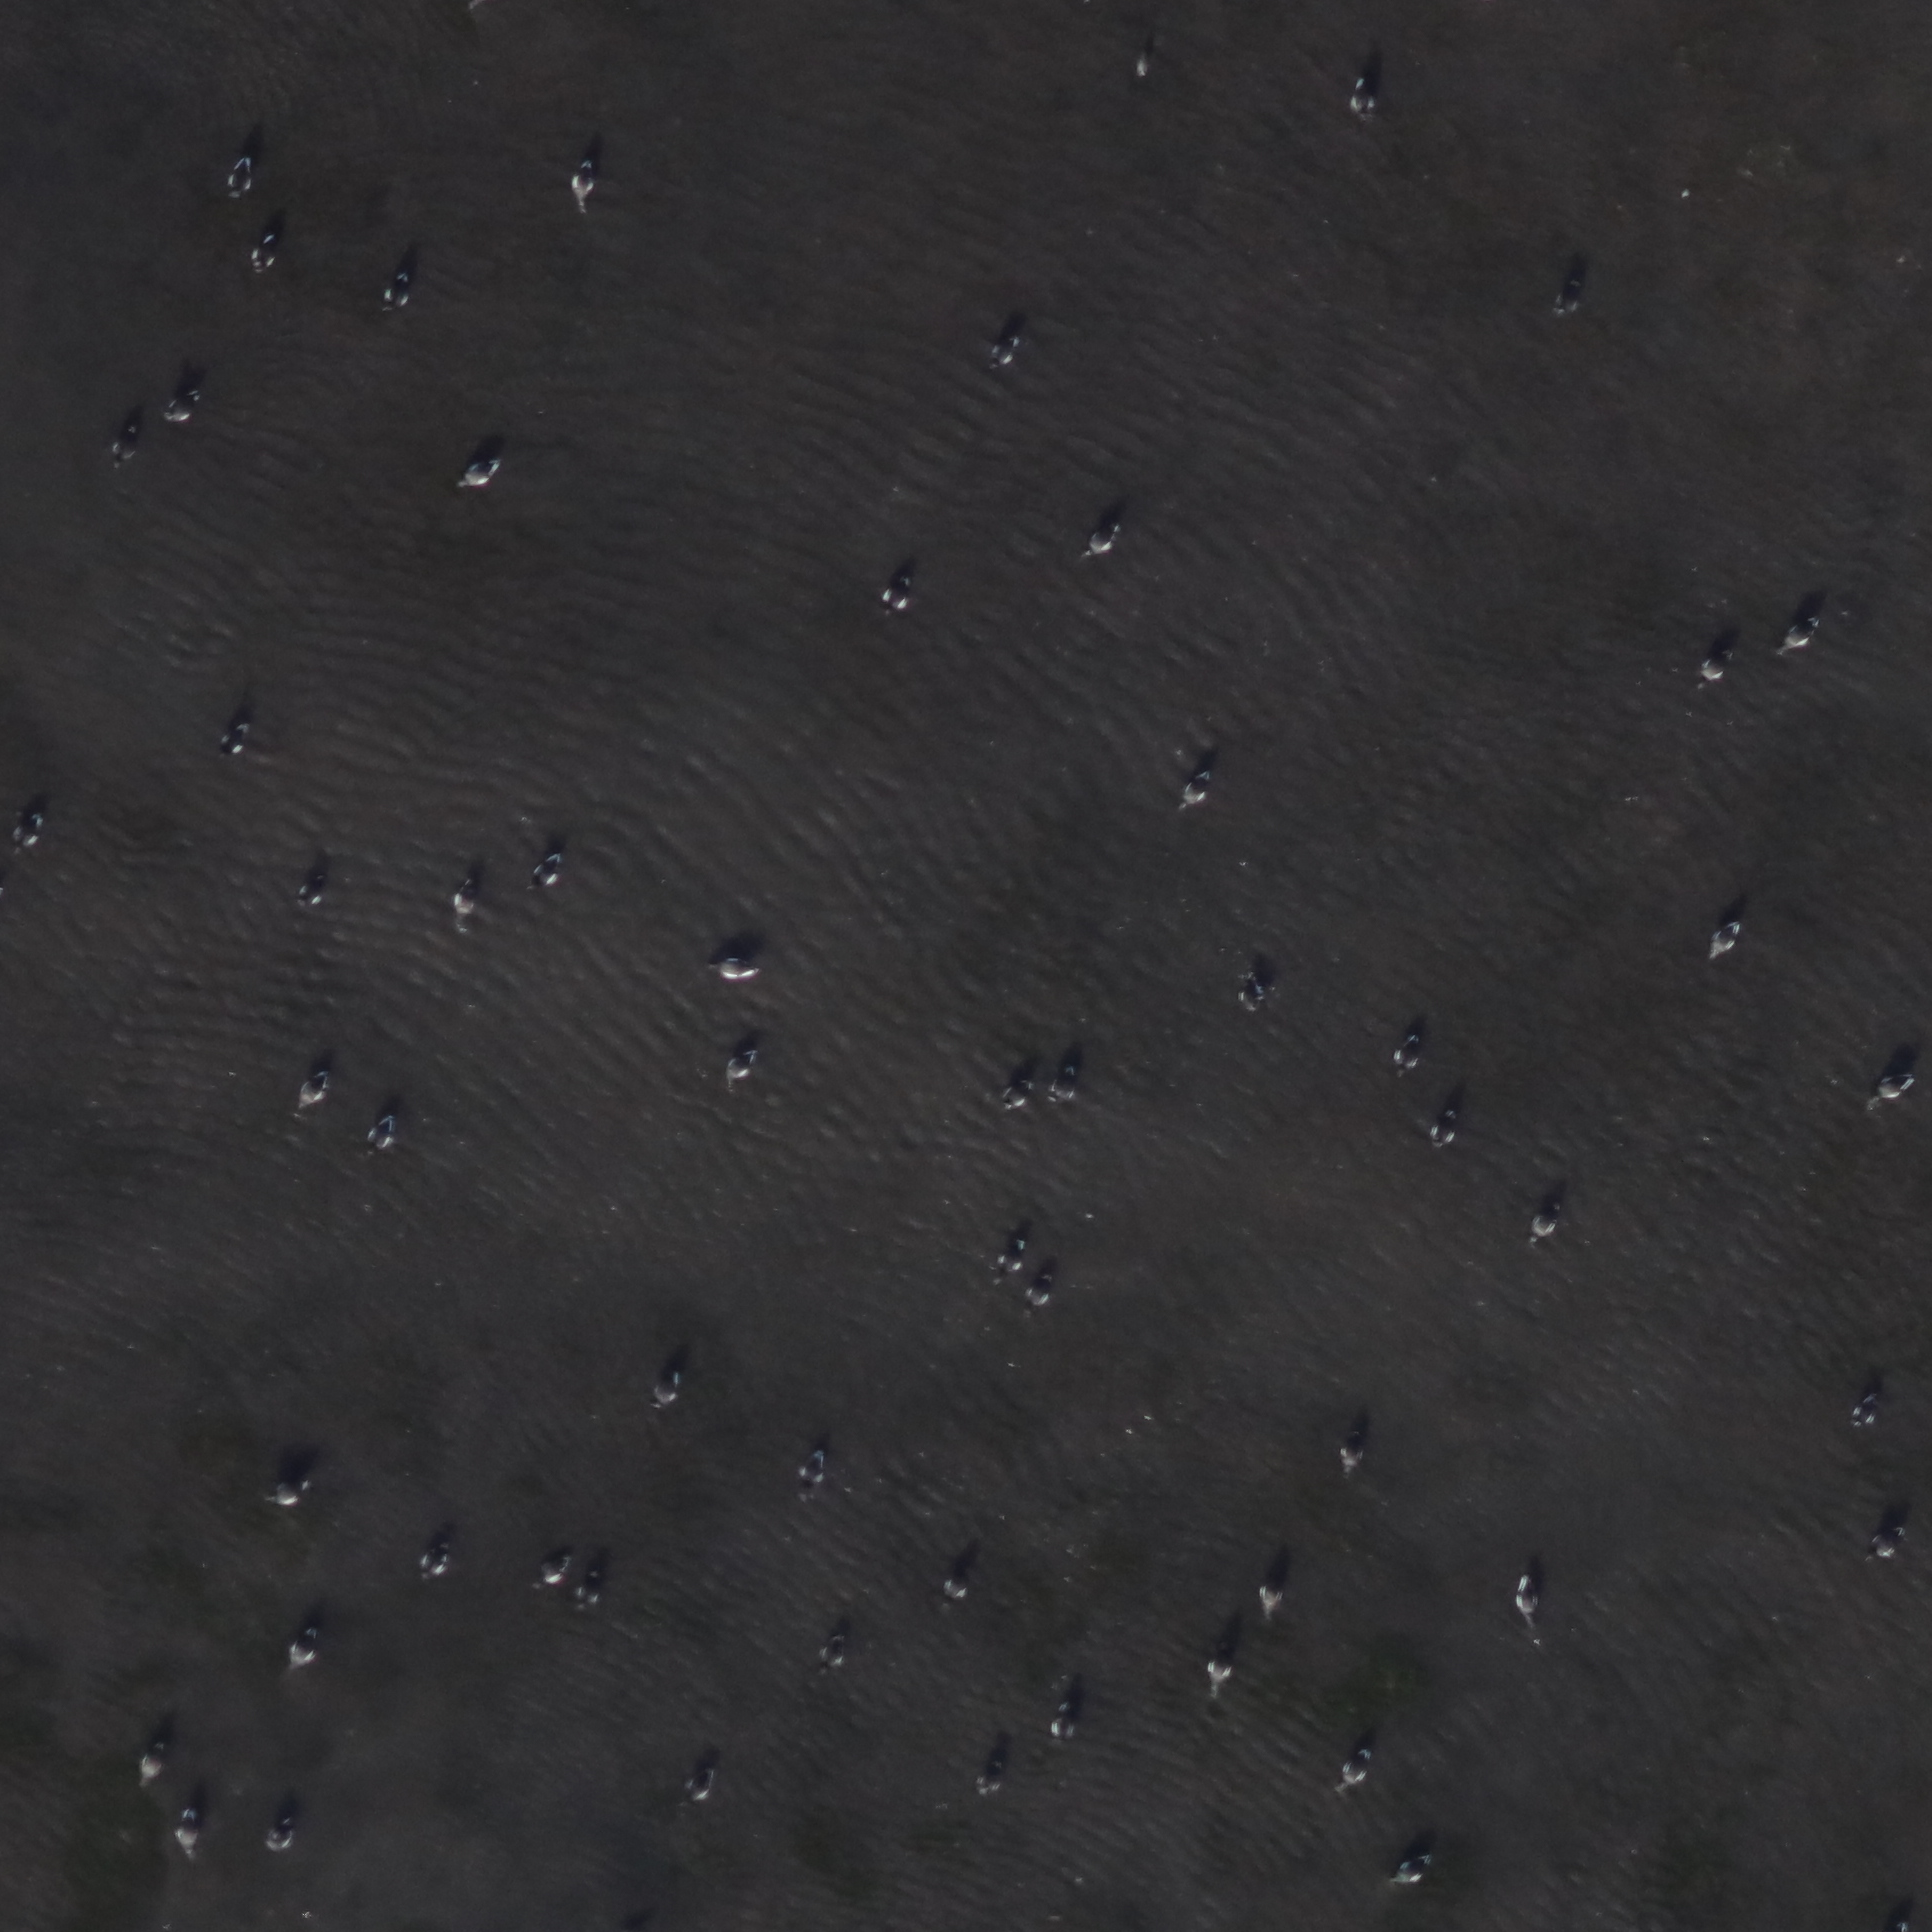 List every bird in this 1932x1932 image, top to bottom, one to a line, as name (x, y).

brant (1365, 98)
brant (242, 178)
brant (583, 184)
brant (266, 253)
brant (400, 291)
brant (1562, 297)
brant (1002, 349)
brant (182, 408)
brant (128, 447)
brant (481, 470)
brant (1102, 540)
brant (893, 604)
brant (1796, 635)
brant (1717, 672)
brant (236, 743)
brant (1195, 785)
brant (28, 833)
brant (545, 871)
brant (315, 886)
brant (466, 900)
brant (1725, 937)
brant (732, 966)
brant (1253, 986)
brant (1408, 1052)
brant (741, 1061)
brant (1895, 1085)
brant (312, 1088)
brant (1059, 1092)
brant (1020, 1098)
brant (1448, 1127)
brant (383, 1133)
brant (1545, 1224)
brant (1010, 1258)
brant (1046, 1295)
brant (665, 1386)
brant (1857, 1408)
brant (1350, 1451)
brant (813, 1470)
brant (289, 1495)
brant (1884, 1537)
brant (437, 1563)
brant (553, 1570)
brant (594, 1586)
brant (956, 1586)
brant (1266, 1594)
brant (1528, 1596)
brant (302, 1646)
brant (831, 1653)
brant (1219, 1666)
brant (1064, 1722)
brant (154, 1762)
brant (1355, 1769)
brant (991, 1780)
brant (698, 1787)
brant (195, 1830)
brant (275, 1831)
brant (1414, 1867)